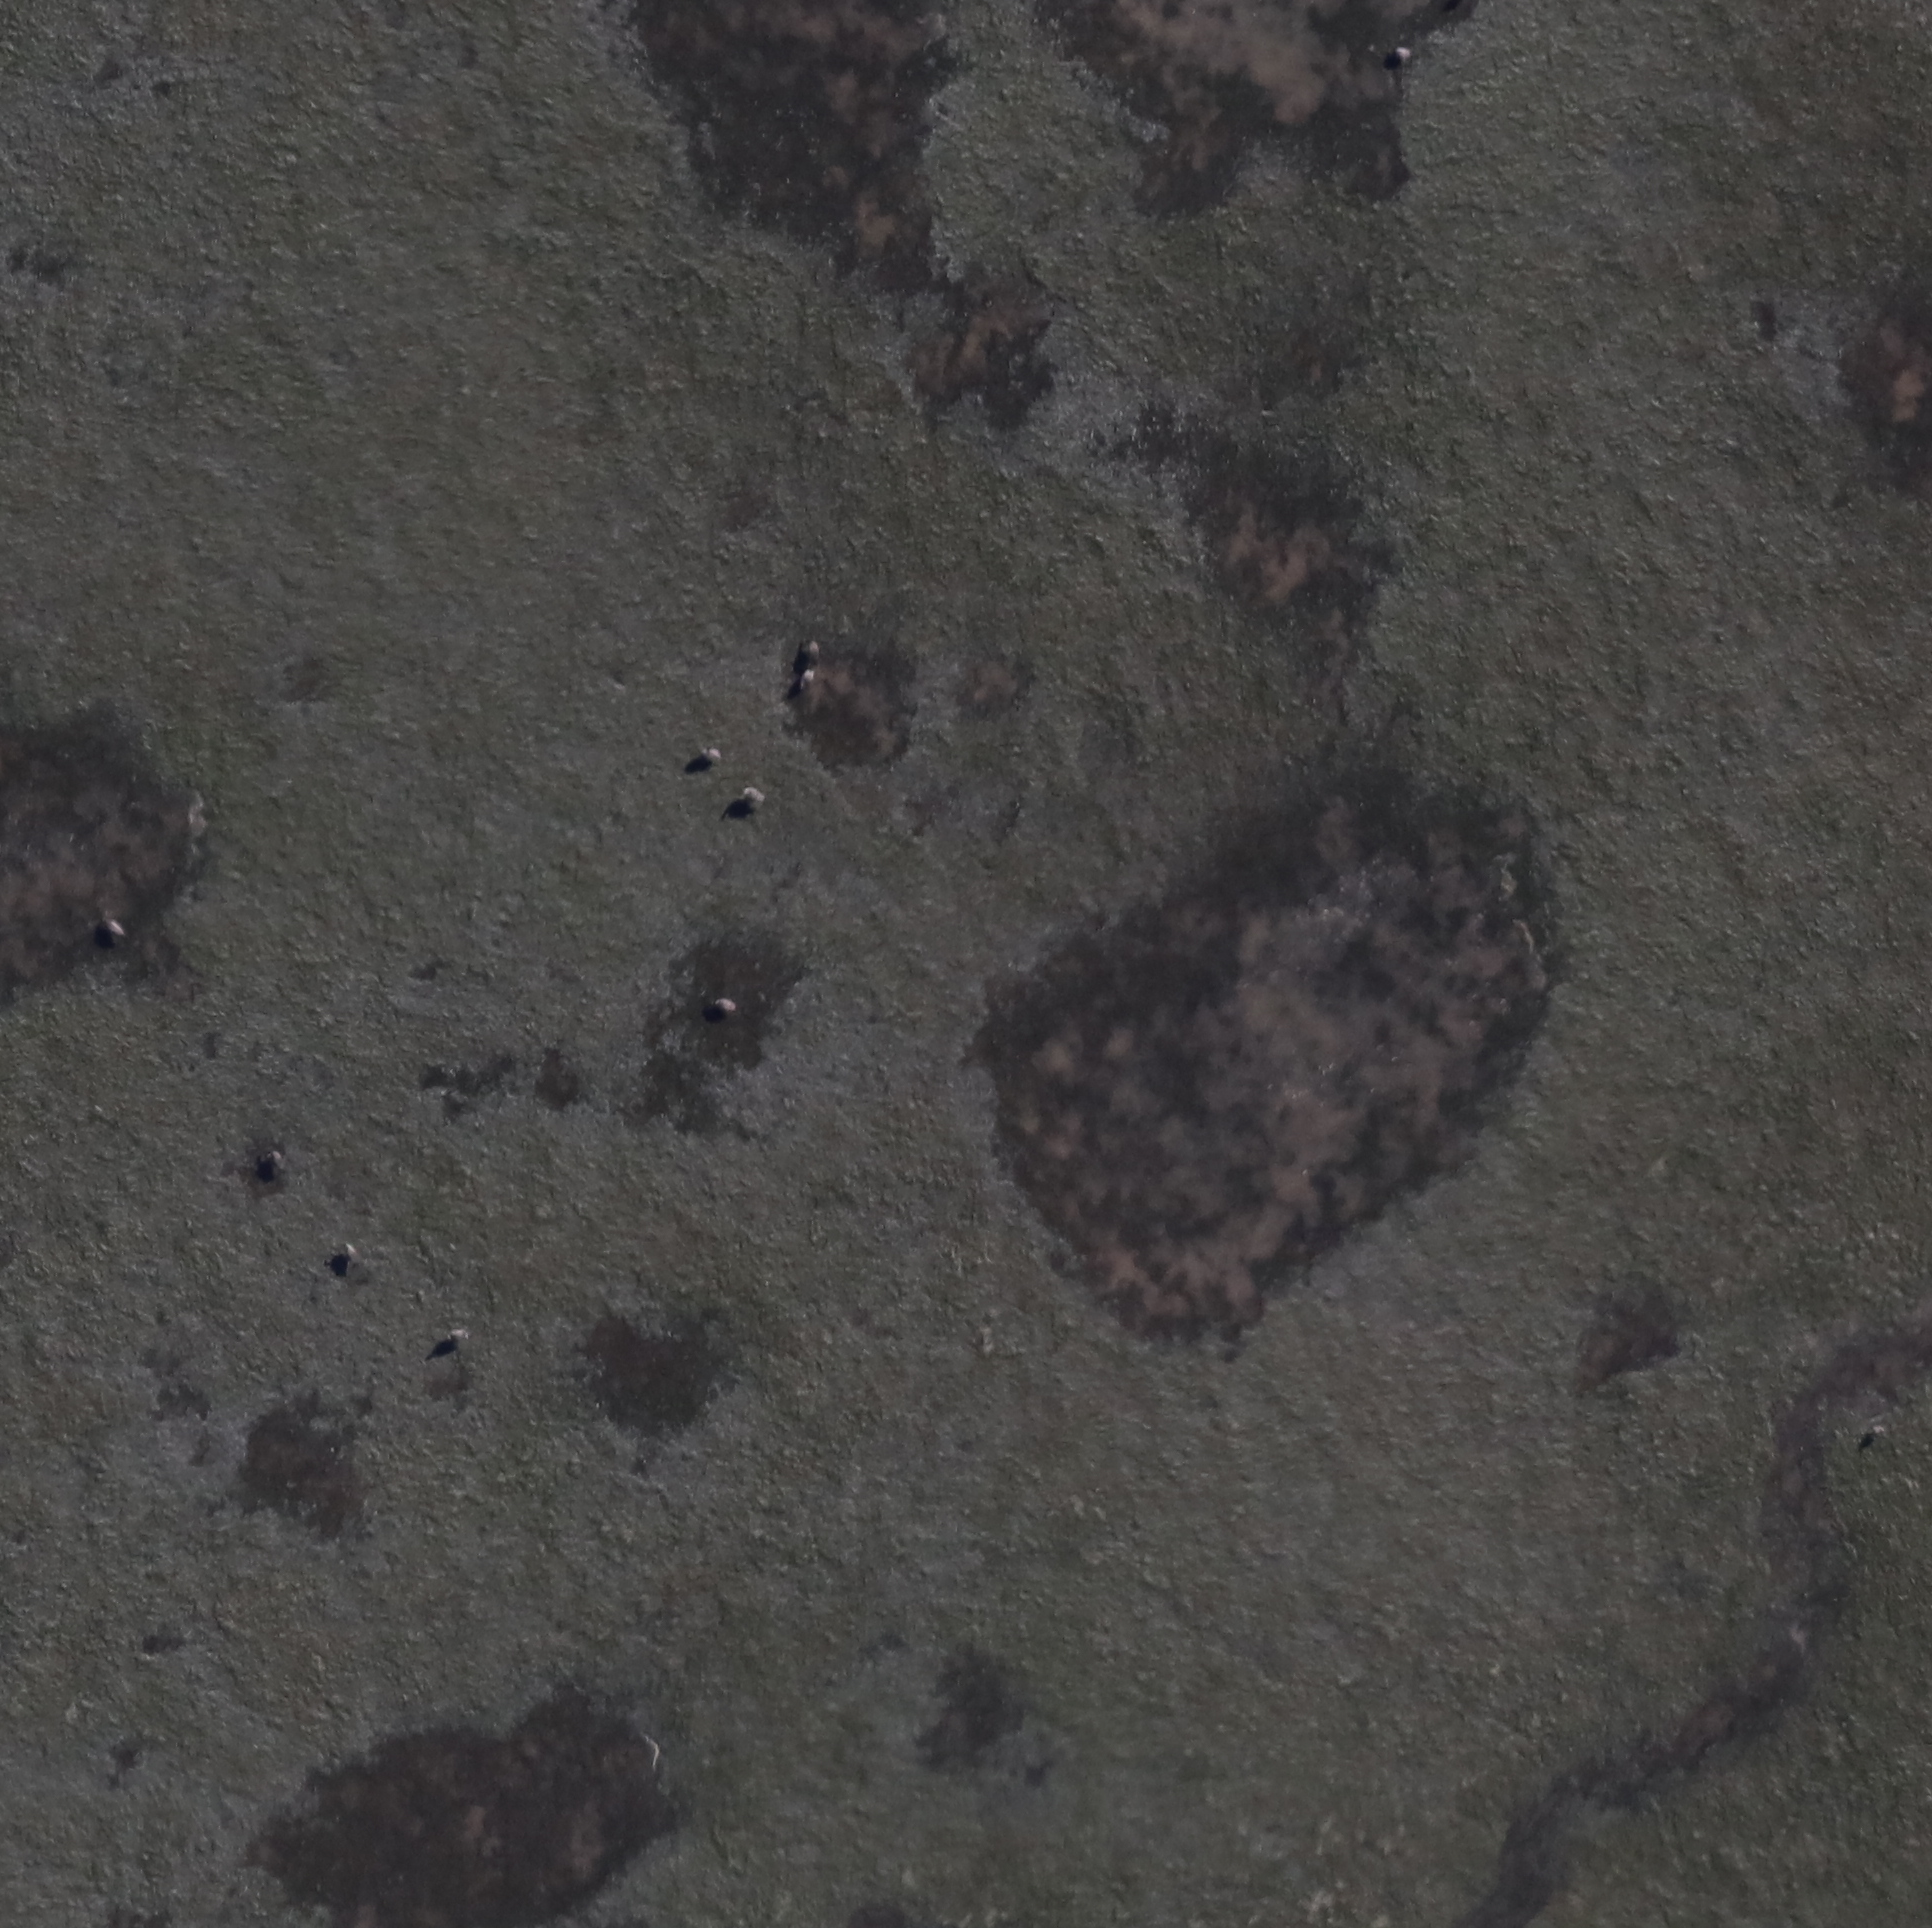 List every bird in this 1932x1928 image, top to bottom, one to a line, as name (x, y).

Canada goose (1403, 53)
Canada goose (811, 650)
Canada goose (801, 683)
Canada goose (711, 756)
Canada goose (756, 795)
Canada goose (114, 930)
Canada goose (726, 1005)
Canada goose (276, 1162)
Canada goose (352, 1258)
Canada goose (459, 1333)
Canada goose (1879, 1430)